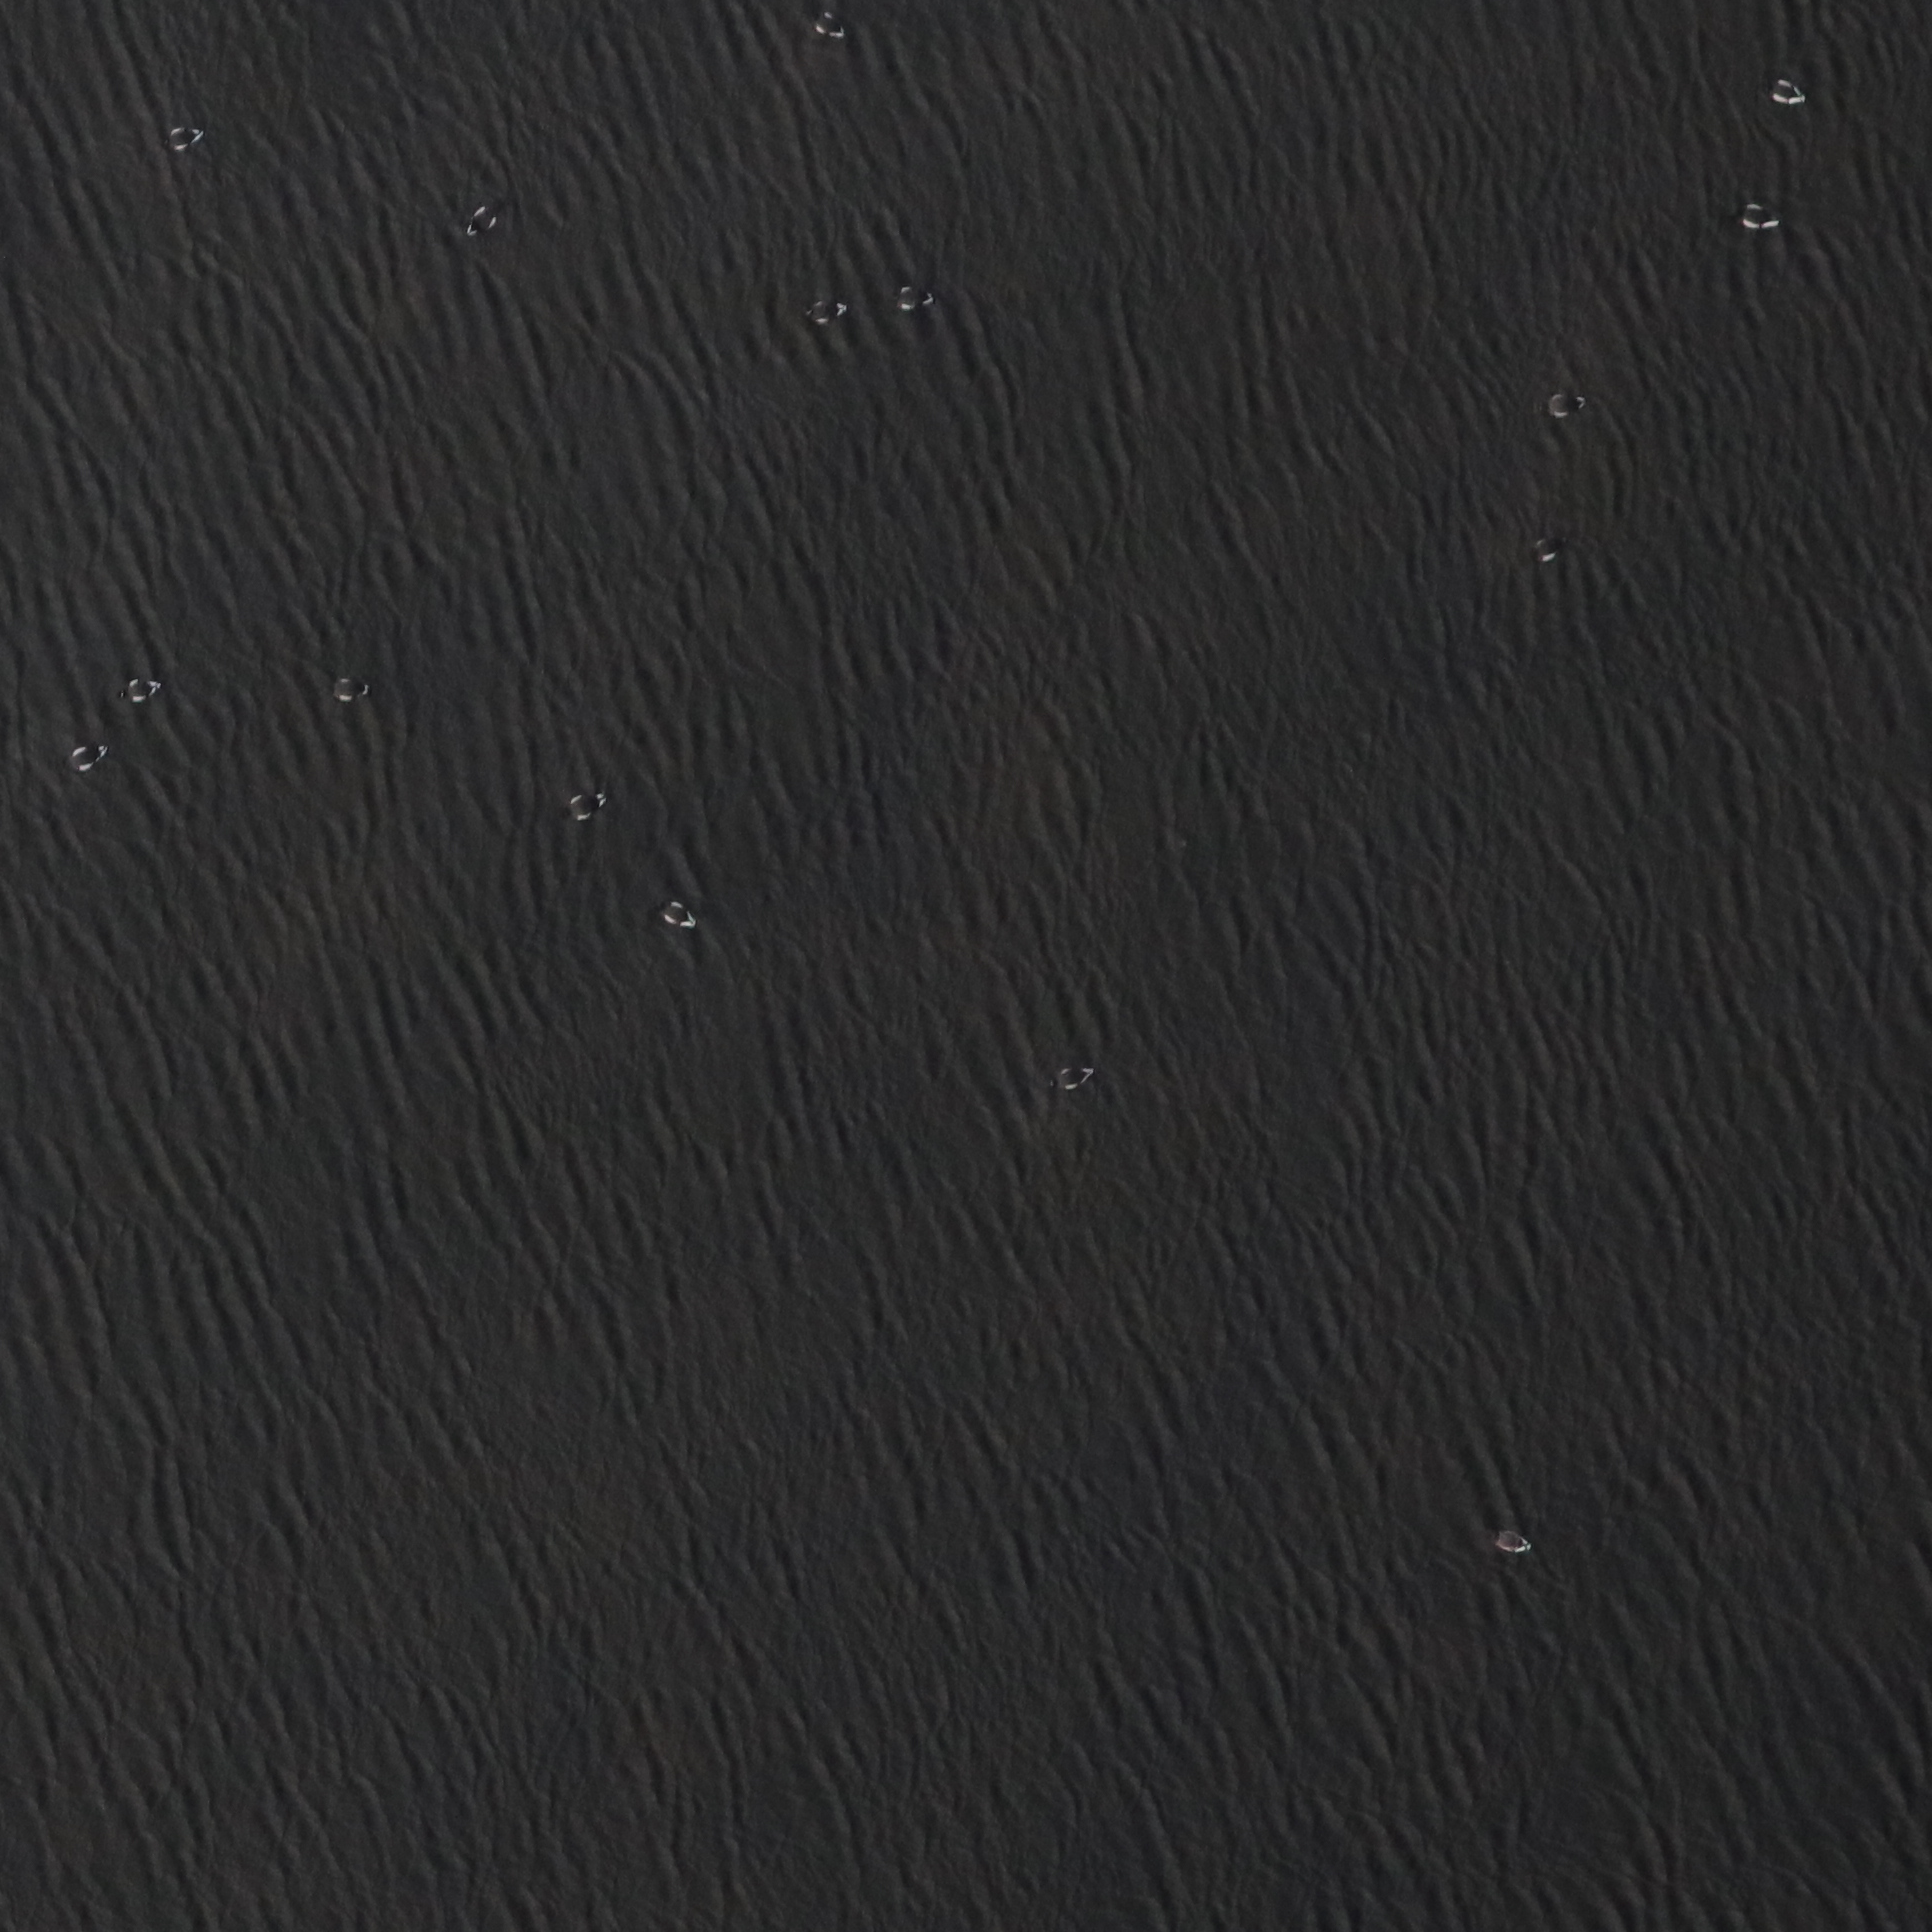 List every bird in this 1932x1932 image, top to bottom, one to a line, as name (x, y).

brant (825, 19)
brant (1786, 93)
brant (179, 139)
brant (1757, 216)
brant (482, 220)
brant (913, 299)
brant (827, 311)
brant (1561, 404)
brant (1547, 549)
brant (139, 687)
brant (347, 688)
brant (82, 756)
brant (583, 805)
brant (675, 912)
brant (1070, 1078)
brant (1510, 1537)